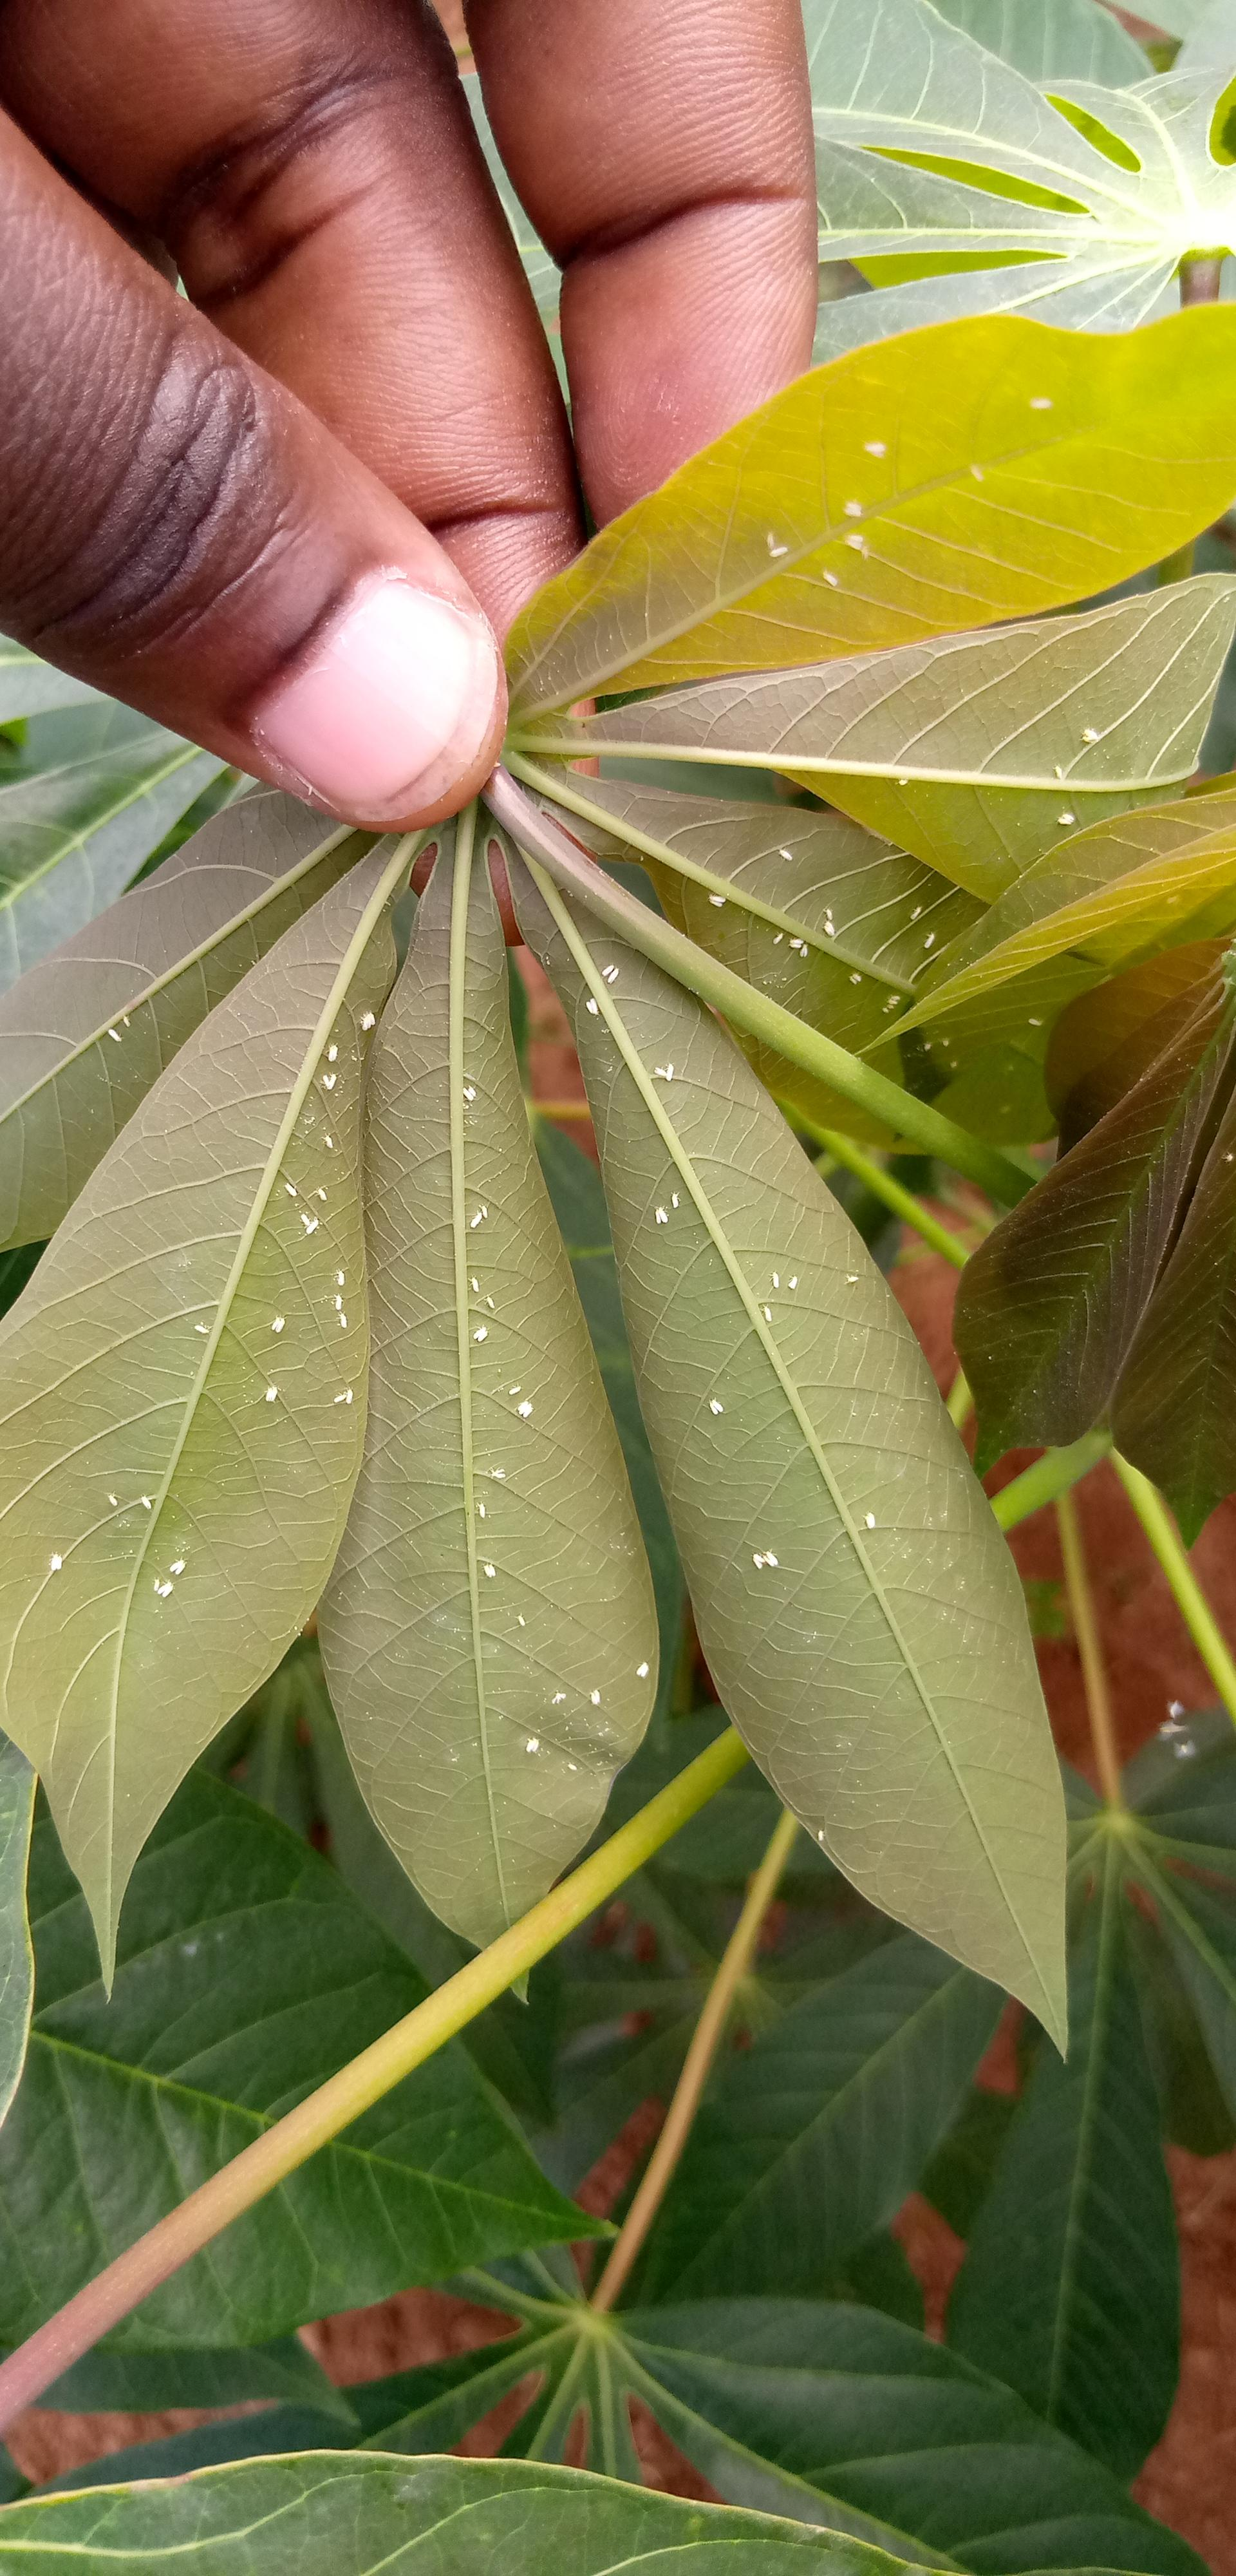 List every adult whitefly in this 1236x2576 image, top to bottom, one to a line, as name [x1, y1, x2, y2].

whitefly [1027, 392, 1058, 416]
whitefly [867, 427, 905, 465]
whitefly [972, 455, 1000, 490]
whitefly [838, 489, 866, 516]
whitefly [755, 516, 797, 556]
whitefly [843, 528, 877, 553]
whitefly [762, 531, 799, 567]
whitefly [819, 560, 853, 599]
whitefly [1074, 713, 1104, 752]
whitefly [1042, 759, 1074, 792]
whitefly [1051, 805, 1087, 838]
whitefly [772, 843, 810, 869]
whitefly [705, 878, 733, 916]
whitefly [810, 889, 848, 942]
whitefly [821, 896, 841, 943]
whitefly [911, 896, 932, 925]
whitefly [768, 916, 792, 949]
whitefly [792, 924, 818, 965]
whitefly [923, 928, 951, 959]
whitefly [593, 952, 630, 994]
whitefly [845, 953, 868, 984]
whitefly [594, 956, 625, 991]
whitefly [575, 987, 603, 1023]
whitefly [115, 993, 167, 1032]
whitefly [354, 998, 395, 1030]
whitefly [100, 1010, 140, 1057]
whitefly [319, 1028, 351, 1059]
whitefly [651, 1056, 692, 1094]
whitefly [321, 1057, 352, 1092]
whitefly [457, 1070, 488, 1112]
whitefly [316, 1119, 344, 1151]
whitefly [282, 1170, 306, 1204]
whitefly [302, 1179, 341, 1208]
whitefly [667, 1187, 692, 1221]
whitefly [463, 1196, 495, 1231]
whitefly [650, 1197, 680, 1235]
whitefly [292, 1200, 327, 1238]
whitefly [294, 1206, 323, 1236]
whitefly [326, 1257, 358, 1296]
whitefly [460, 1263, 492, 1306]
whitefly [760, 1264, 785, 1291]
whitefly [834, 1264, 863, 1289]
whitefly [776, 1265, 809, 1295]
whitefly [323, 1289, 355, 1316]
whitefly [482, 1294, 505, 1313]
whitefly [332, 1295, 351, 1336]
whitefly [749, 1299, 778, 1330]
whitefly [258, 1302, 295, 1336]
whitefly [190, 1313, 229, 1343]
whitefly [462, 1323, 498, 1351]
whitefly [506, 1374, 530, 1400]
whitefly [312, 1382, 360, 1411]
whitefly [321, 1382, 376, 1419]
whitefly [253, 1385, 286, 1411]
whitefly [702, 1393, 729, 1416]
whitefly [507, 1403, 541, 1426]
whitefly [487, 1459, 510, 1480]
whitefly [135, 1482, 162, 1513]
whitefly [100, 1488, 133, 1519]
whitefly [471, 1499, 492, 1520]
whitefly [860, 1506, 884, 1539]
whitefly [162, 1541, 203, 1580]
whitefly [750, 1544, 799, 1577]
whitefly [43, 1546, 78, 1585]
whitefly [738, 1546, 789, 1572]
whitefly [480, 1558, 510, 1579]
whitefly [136, 1567, 183, 1599]
whitefly [502, 1607, 539, 1629]
whitefly [633, 1655, 657, 1679]
whitefly [583, 1674, 610, 1708]
whitefly [521, 1725, 548, 1760]
whitefly [569, 1754, 604, 1779]